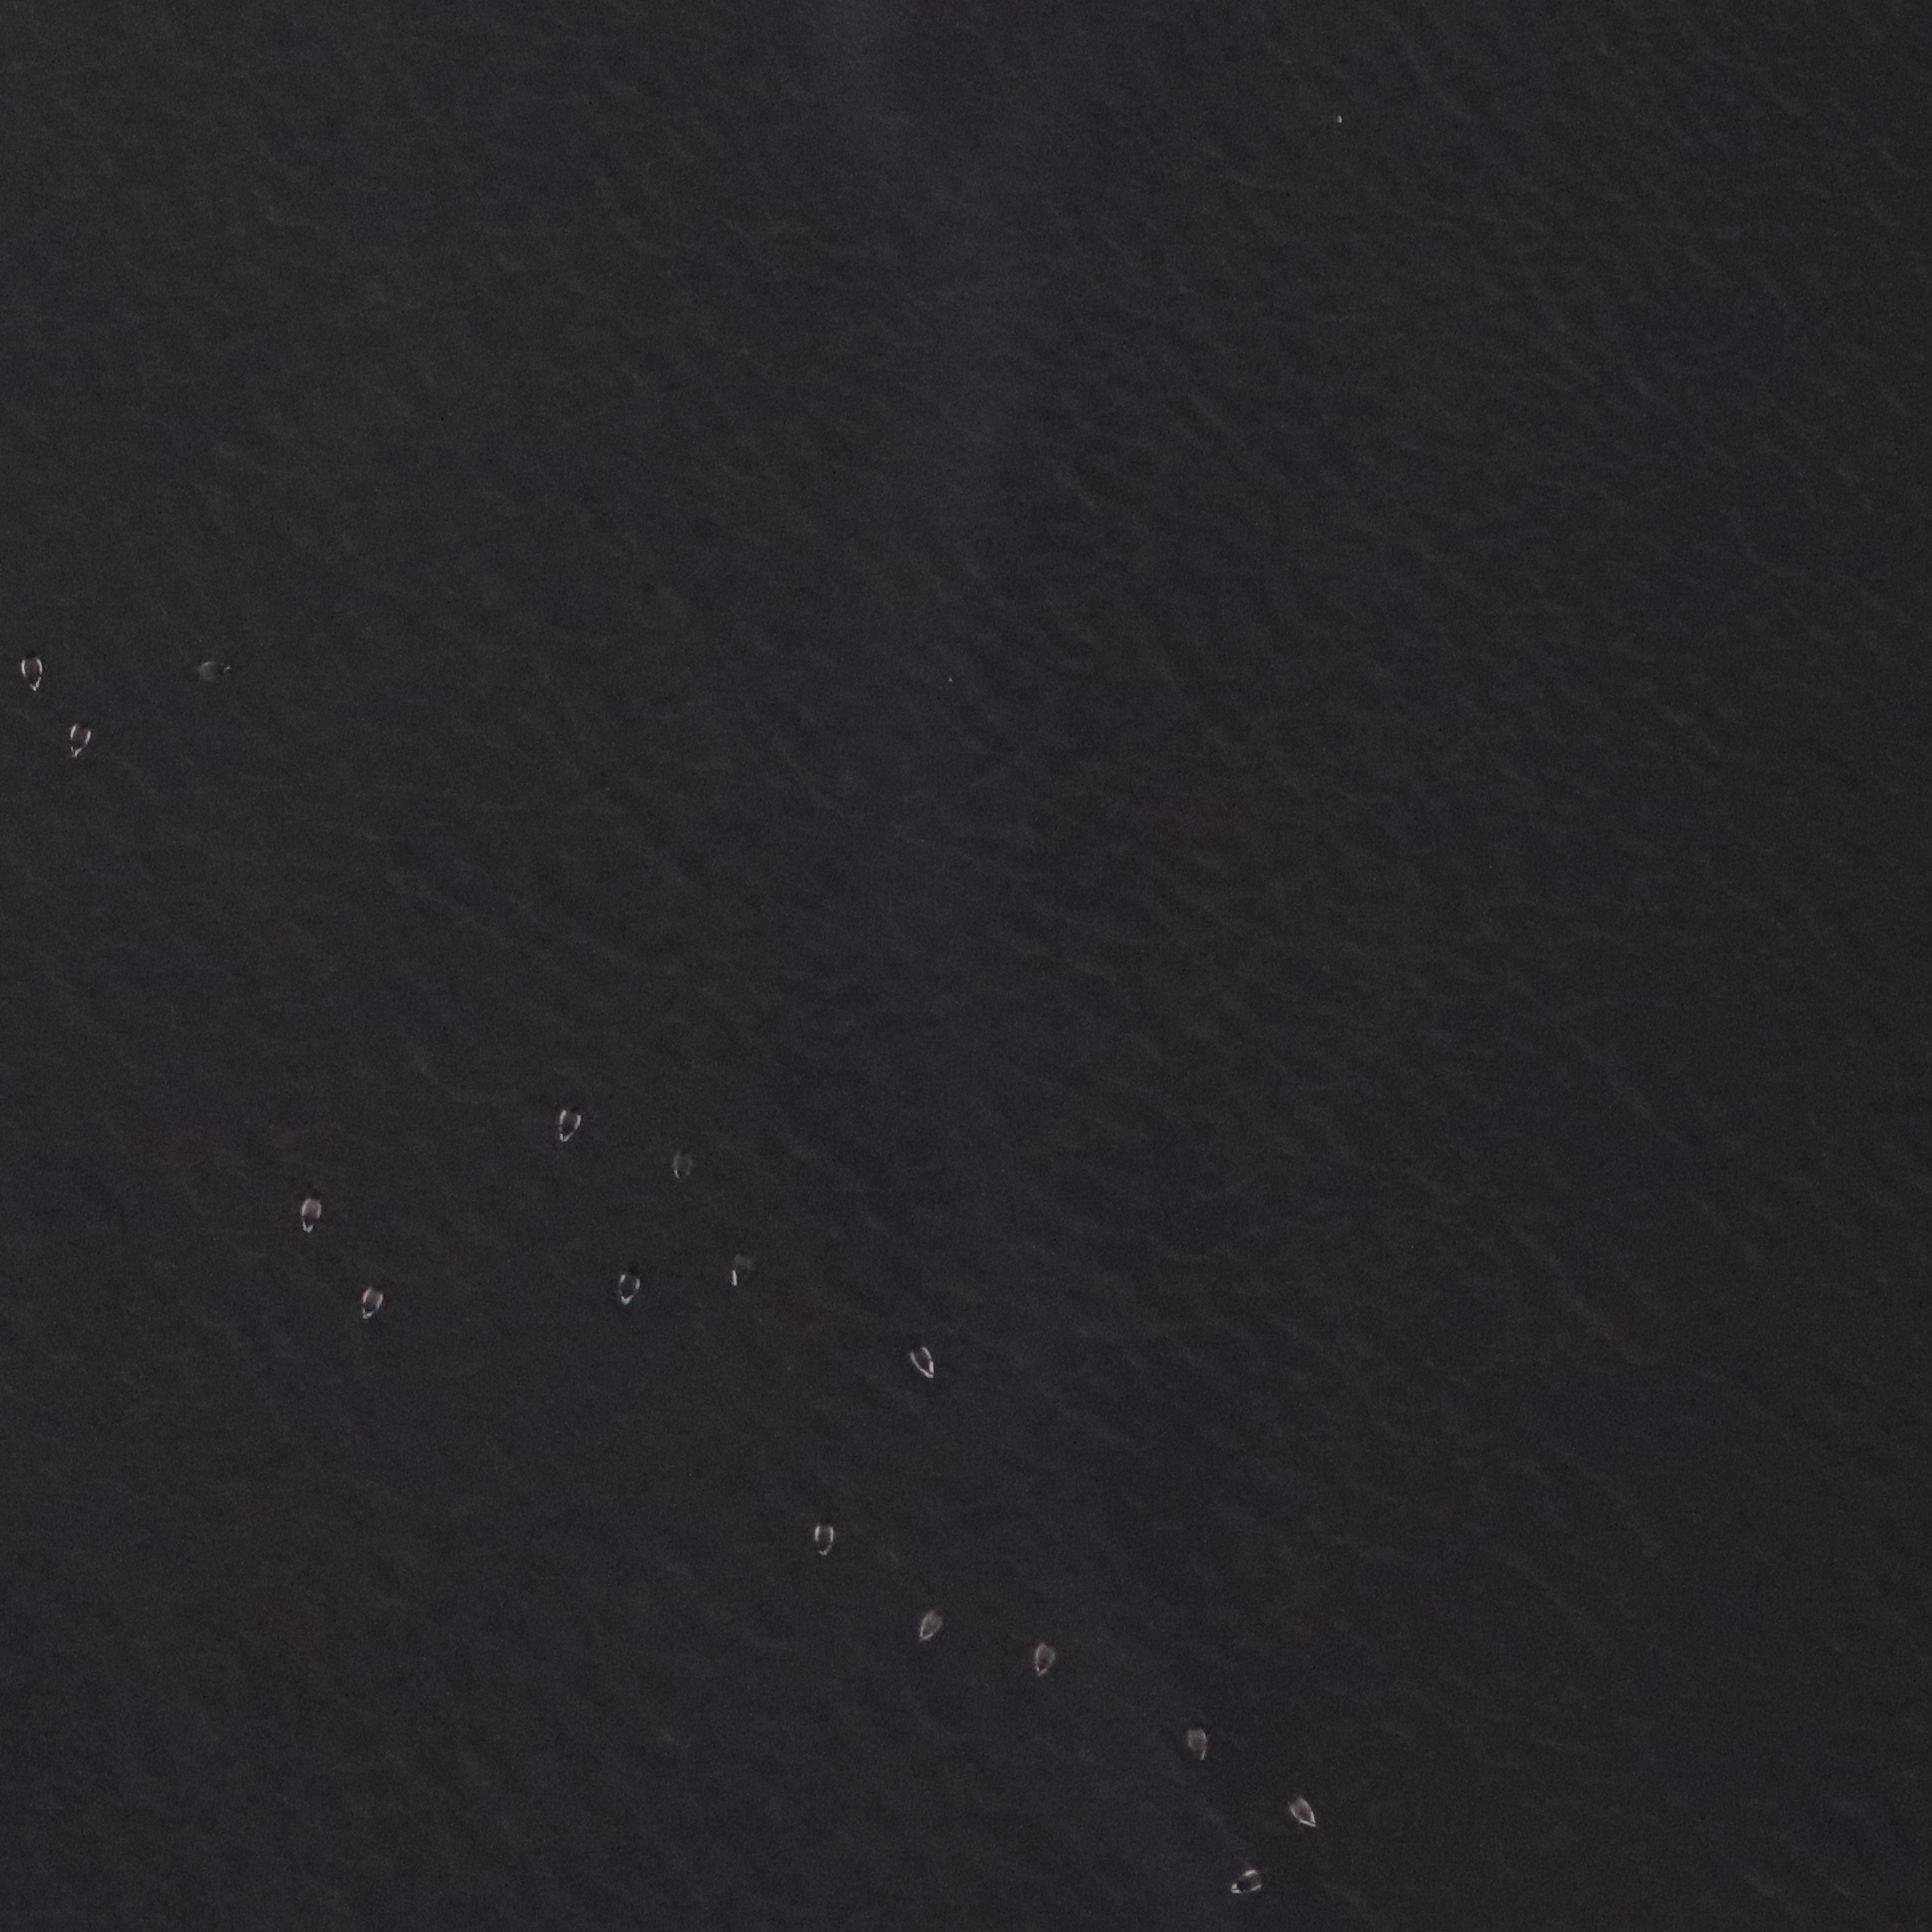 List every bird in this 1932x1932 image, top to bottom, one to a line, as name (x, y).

brant (210, 667)
brant (31, 672)
brant (80, 738)
brant (571, 1122)
brant (683, 1165)
brant (312, 1211)
brant (742, 1269)
brant (630, 1287)
brant (374, 1300)
brant (922, 1358)
brant (826, 1537)
brant (931, 1624)
brant (1044, 1656)
brant (1197, 1741)
brant (1301, 1811)
brant (1247, 1881)